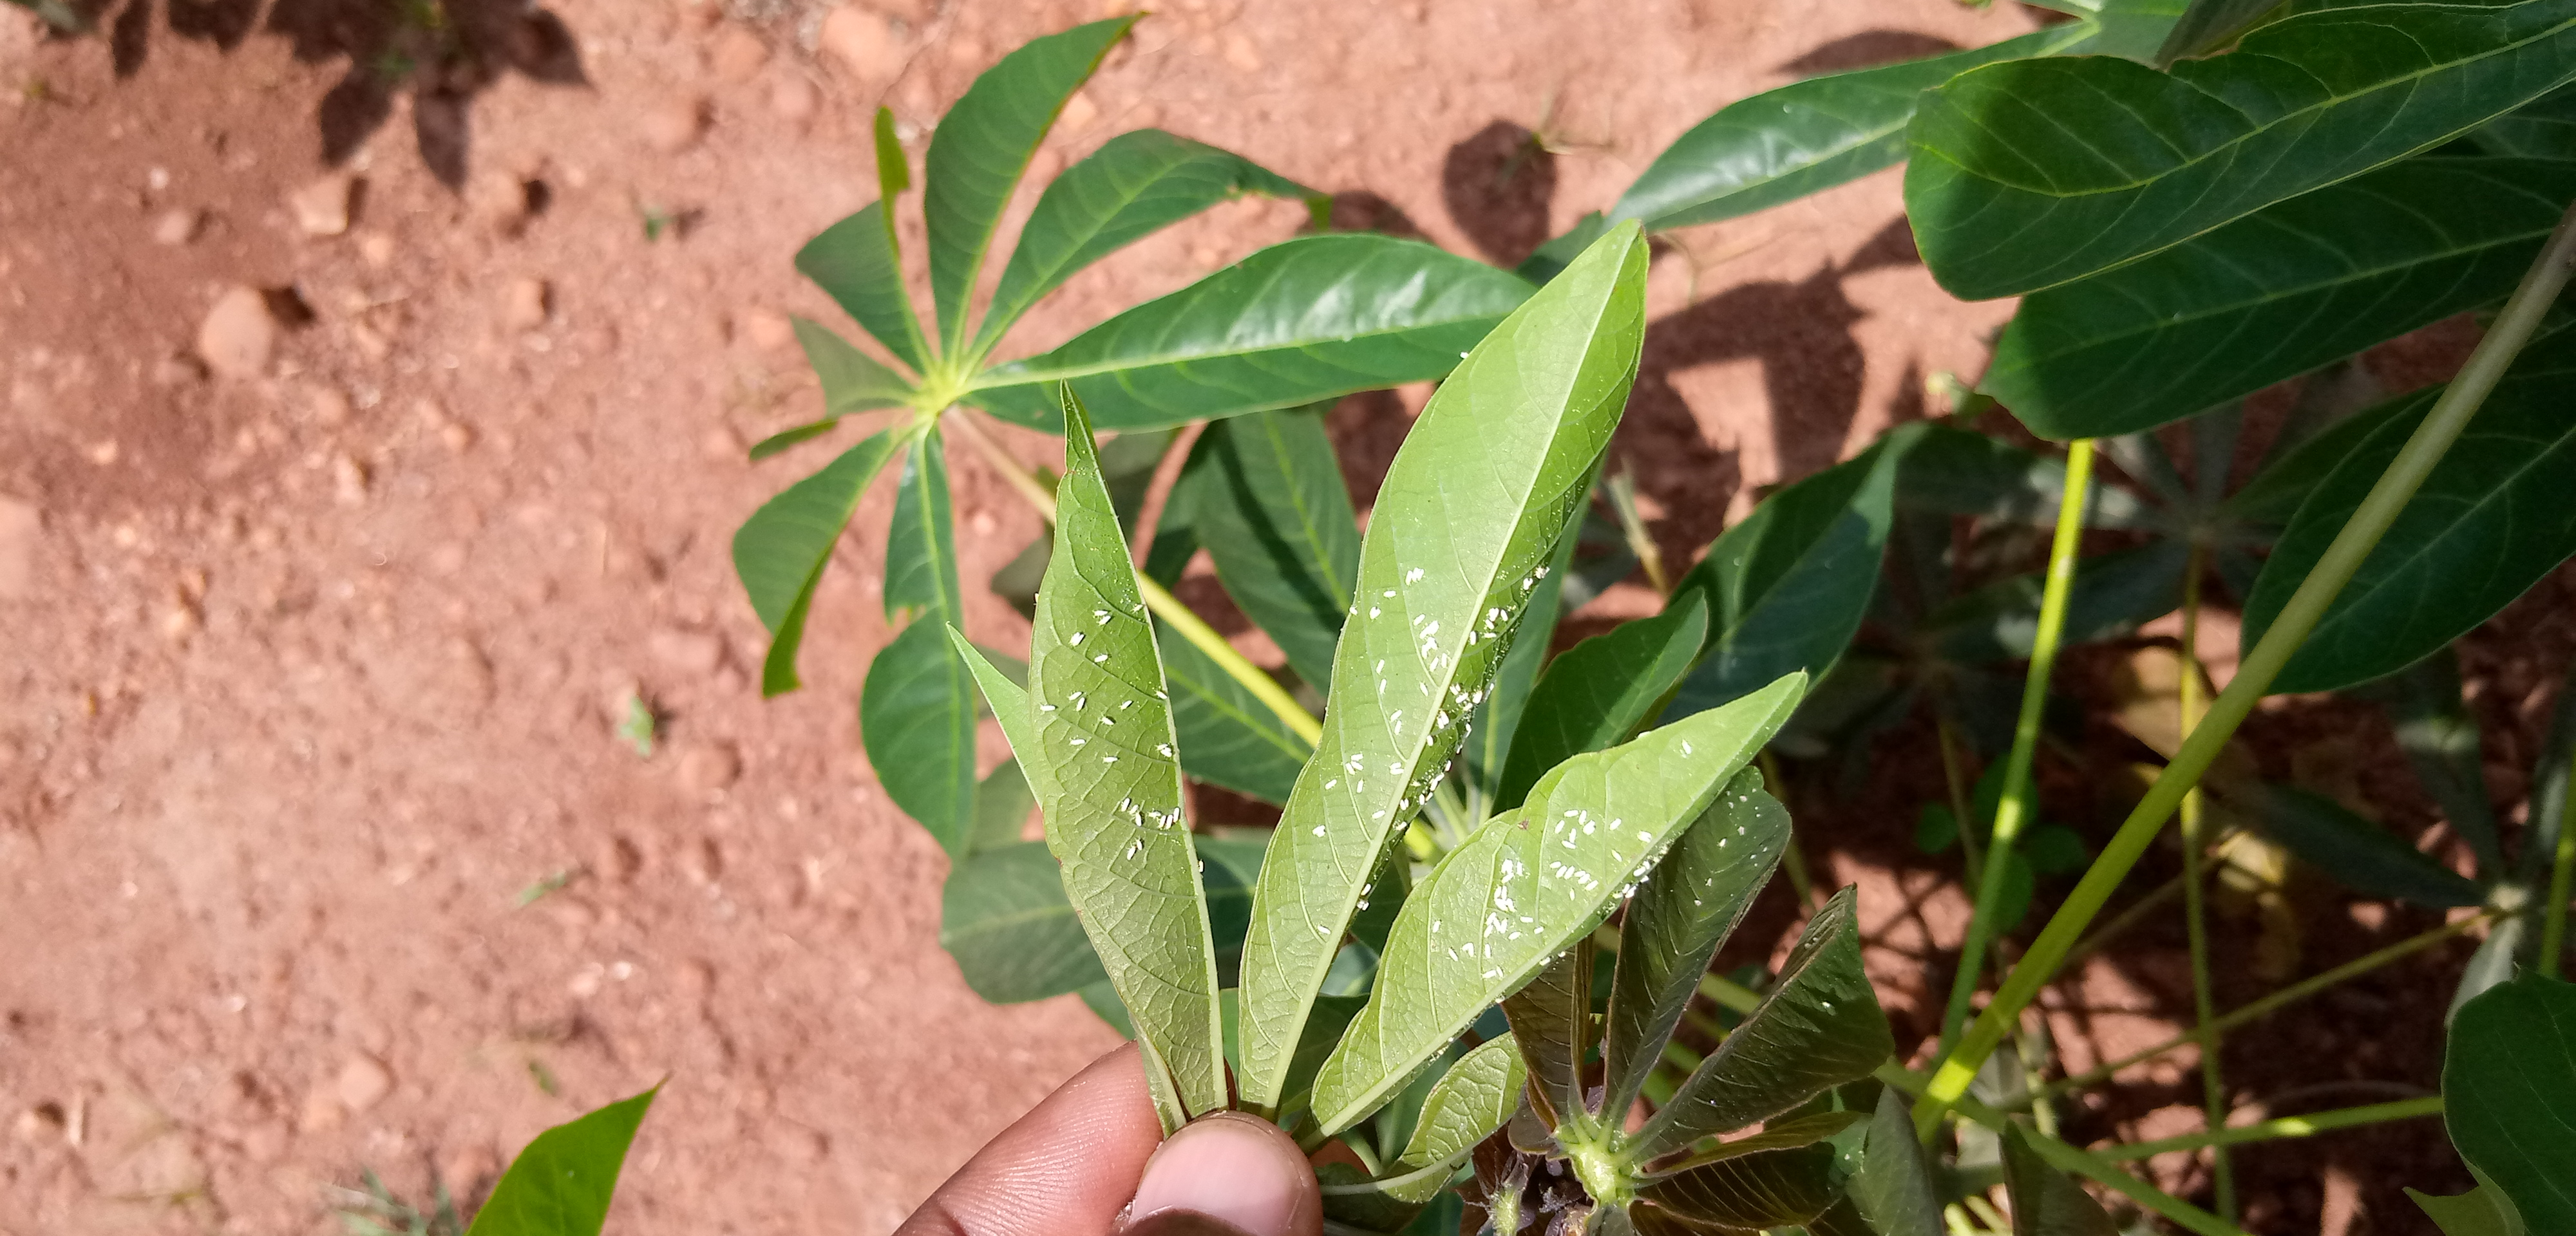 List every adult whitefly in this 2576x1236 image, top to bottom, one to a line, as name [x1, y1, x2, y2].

whitefly [1458, 350, 1472, 361]
whitefly [1412, 564, 1421, 586]
whitefly [1416, 567, 1428, 583]
whitefly [1403, 568, 1414, 587]
whitefly [1520, 574, 1534, 594]
whitefly [1379, 586, 1398, 599]
whitefly [1128, 601, 1146, 619]
whitefly [1486, 601, 1502, 624]
whitefly [1368, 603, 1379, 617]
whitefly [1348, 604, 1361, 619]
whitefly [1486, 605, 1501, 624]
whitefly [1499, 607, 1510, 623]
whitefly [1370, 608, 1383, 622]
whitefly [1094, 609, 1111, 617]
whitefly [1412, 612, 1426, 627]
whitefly [1097, 614, 1112, 628]
whitefly [1482, 617, 1497, 631]
whitefly [1428, 619, 1439, 630]
whitefly [1430, 622, 1441, 635]
whitefly [1418, 626, 1430, 640]
whitefly [1466, 628, 1478, 649]
whitefly [1068, 630, 1083, 644]
whitefly [1072, 632, 1086, 648]
whitefly [1482, 632, 1501, 639]
whitefly [1426, 635, 1441, 651]
whitefly [1429, 638, 1440, 652]
whitefly [1421, 642, 1429, 662]
whitefly [1440, 651, 1452, 671]
whitefly [1092, 653, 1111, 666]
whitefly [1428, 653, 1441, 676]
whitefly [1374, 656, 1388, 677]
whitefly [1376, 676, 1389, 696]
whitefly [1417, 680, 1432, 698]
whitefly [1448, 682, 1459, 697]
whitefly [1454, 682, 1462, 693]
whitefly [1153, 688, 1170, 703]
whitefly [1475, 689, 1484, 705]
whitefly [1066, 691, 1083, 703]
whitefly [1454, 691, 1470, 706]
whitefly [1472, 691, 1479, 705]
whitefly [1117, 694, 1136, 713]
whitefly [1074, 695, 1087, 715]
whitefly [1461, 702, 1474, 713]
whitefly [1038, 702, 1057, 713]
whitefly [1388, 707, 1404, 722]
whitefly [1439, 709, 1452, 726]
whitefly [1099, 713, 1115, 727]
whitefly [1436, 716, 1445, 731]
whitefly [1392, 718, 1403, 736]
whitefly [1464, 721, 1473, 731]
whitefly [1461, 726, 1474, 738]
whitefly [1425, 734, 1435, 749]
whitefly [1680, 736, 1694, 755]
whitefly [1069, 737, 1089, 749]
whitefly [1153, 742, 1170, 753]
whitefly [1453, 743, 1465, 755]
whitefly [1160, 744, 1176, 755]
whitefly [1159, 745, 1176, 760]
whitefly [1348, 751, 1366, 762]
whitefly [1099, 754, 1124, 767]
whitefly [1444, 758, 1452, 772]
whitefly [1350, 760, 1365, 772]
whitefly [1345, 760, 1358, 777]
whitefly [1389, 761, 1403, 771]
whitefly [1388, 769, 1405, 776]
whitefly [1434, 771, 1447, 781]
whitefly [1321, 776, 1338, 792]
whitefly [1354, 776, 1367, 795]
whitefly [1409, 777, 1423, 787]
whitefly [1428, 777, 1439, 791]
whitefly [1417, 791, 1426, 808]
whitefly [1424, 791, 1435, 805]
whitefly [1738, 794, 1748, 803]
whitefly [1119, 794, 1132, 814]
whitefly [1403, 796, 1411, 807]
whitefly [1398, 796, 1407, 812]
whitefly [1726, 800, 1736, 810]
whitefly [1128, 802, 1141, 814]
whitefly [1172, 803, 1181, 825]
whitefly [1371, 807, 1386, 821]
whitefly [1562, 807, 1580, 819]
whitefly [1146, 808, 1163, 819]
whitefly [1577, 809, 1590, 827]
whitefly [1133, 810, 1144, 828]
whitefly [1165, 811, 1175, 831]
whitefly [1156, 812, 1169, 831]
whitefly [1607, 816, 1624, 832]
whitefly [1392, 817, 1411, 832]
whitefly [1553, 818, 1566, 835]
whitefly [1582, 819, 1597, 834]
whitefly [1735, 823, 1747, 838]
whitefly [1311, 824, 1327, 836]
whitefly [1567, 825, 1578, 845]
whitefly [1586, 825, 1596, 836]
whitefly [1316, 829, 1327, 838]
whitefly [1638, 829, 1653, 838]
whitefly [1636, 834, 1652, 845]
whitefly [1716, 835, 1728, 849]
whitefly [1135, 837, 1144, 852]
whitefly [1559, 839, 1577, 852]
whitefly [1125, 845, 1136, 861]
whitefly [1609, 847, 1624, 865]
whitefly [1500, 855, 1508, 874]
whitefly [1197, 857, 1206, 874]
whitefly [1506, 857, 1515, 874]
whitefly [1515, 857, 1524, 878]
whitefly [1547, 859, 1564, 871]
whitefly [1643, 859, 1652, 870]
whitefly [1555, 863, 1568, 880]
whitefly [1564, 863, 1577, 882]
whitefly [1633, 865, 1648, 877]
whitefly [1574, 868, 1588, 877]
whitefly [1577, 871, 1592, 885]
whitefly [1500, 872, 1515, 883]
whitefly [1703, 874, 1714, 888]
whitefly [1640, 874, 1651, 885]
whitefly [1584, 879, 1600, 892]
whitefly [1358, 879, 1375, 898]
whitefly [1622, 882, 1631, 894]
whitefly [1501, 884, 1510, 899]
whitefly [1492, 885, 1502, 899]
whitefly [1624, 885, 1638, 900]
whitefly [1567, 886, 1578, 904]
whitefly [1610, 890, 1625, 899]
whitefly [1625, 891, 1636, 899]
whitefly [1356, 897, 1367, 911]
whitefly [1358, 897, 1366, 906]
whitefly [1692, 898, 1704, 910]
whitefly [1361, 900, 1372, 913]
whitefly [1495, 901, 1510, 913]
whitefly [1508, 903, 1518, 913]
whitefly [1484, 909, 1498, 926]
whitefly [1518, 914, 1535, 924]
whitefly [1501, 917, 1509, 935]
whitefly [1431, 917, 1444, 935]
whitefly [1493, 917, 1503, 933]
whitefly [1315, 922, 1332, 938]
whitefly [1482, 923, 1495, 939]
whitefly [1531, 924, 1546, 935]
whitefly [1508, 930, 1523, 942]
whitefly [1461, 941, 1474, 953]
whitefly [1482, 942, 1495, 959]
whitefly [1466, 944, 1475, 960]
whitefly [1447, 946, 1459, 962]
whitefly [1558, 949, 1569, 960]
whitefly [1536, 953, 1554, 969]
whitefly [1495, 965, 1506, 979]
whitefly [1479, 968, 1497, 981]
whitefly [1493, 994, 1508, 1005]
whitefly [1818, 998, 1834, 1011]
whitefly [1445, 1035, 1455, 1044]